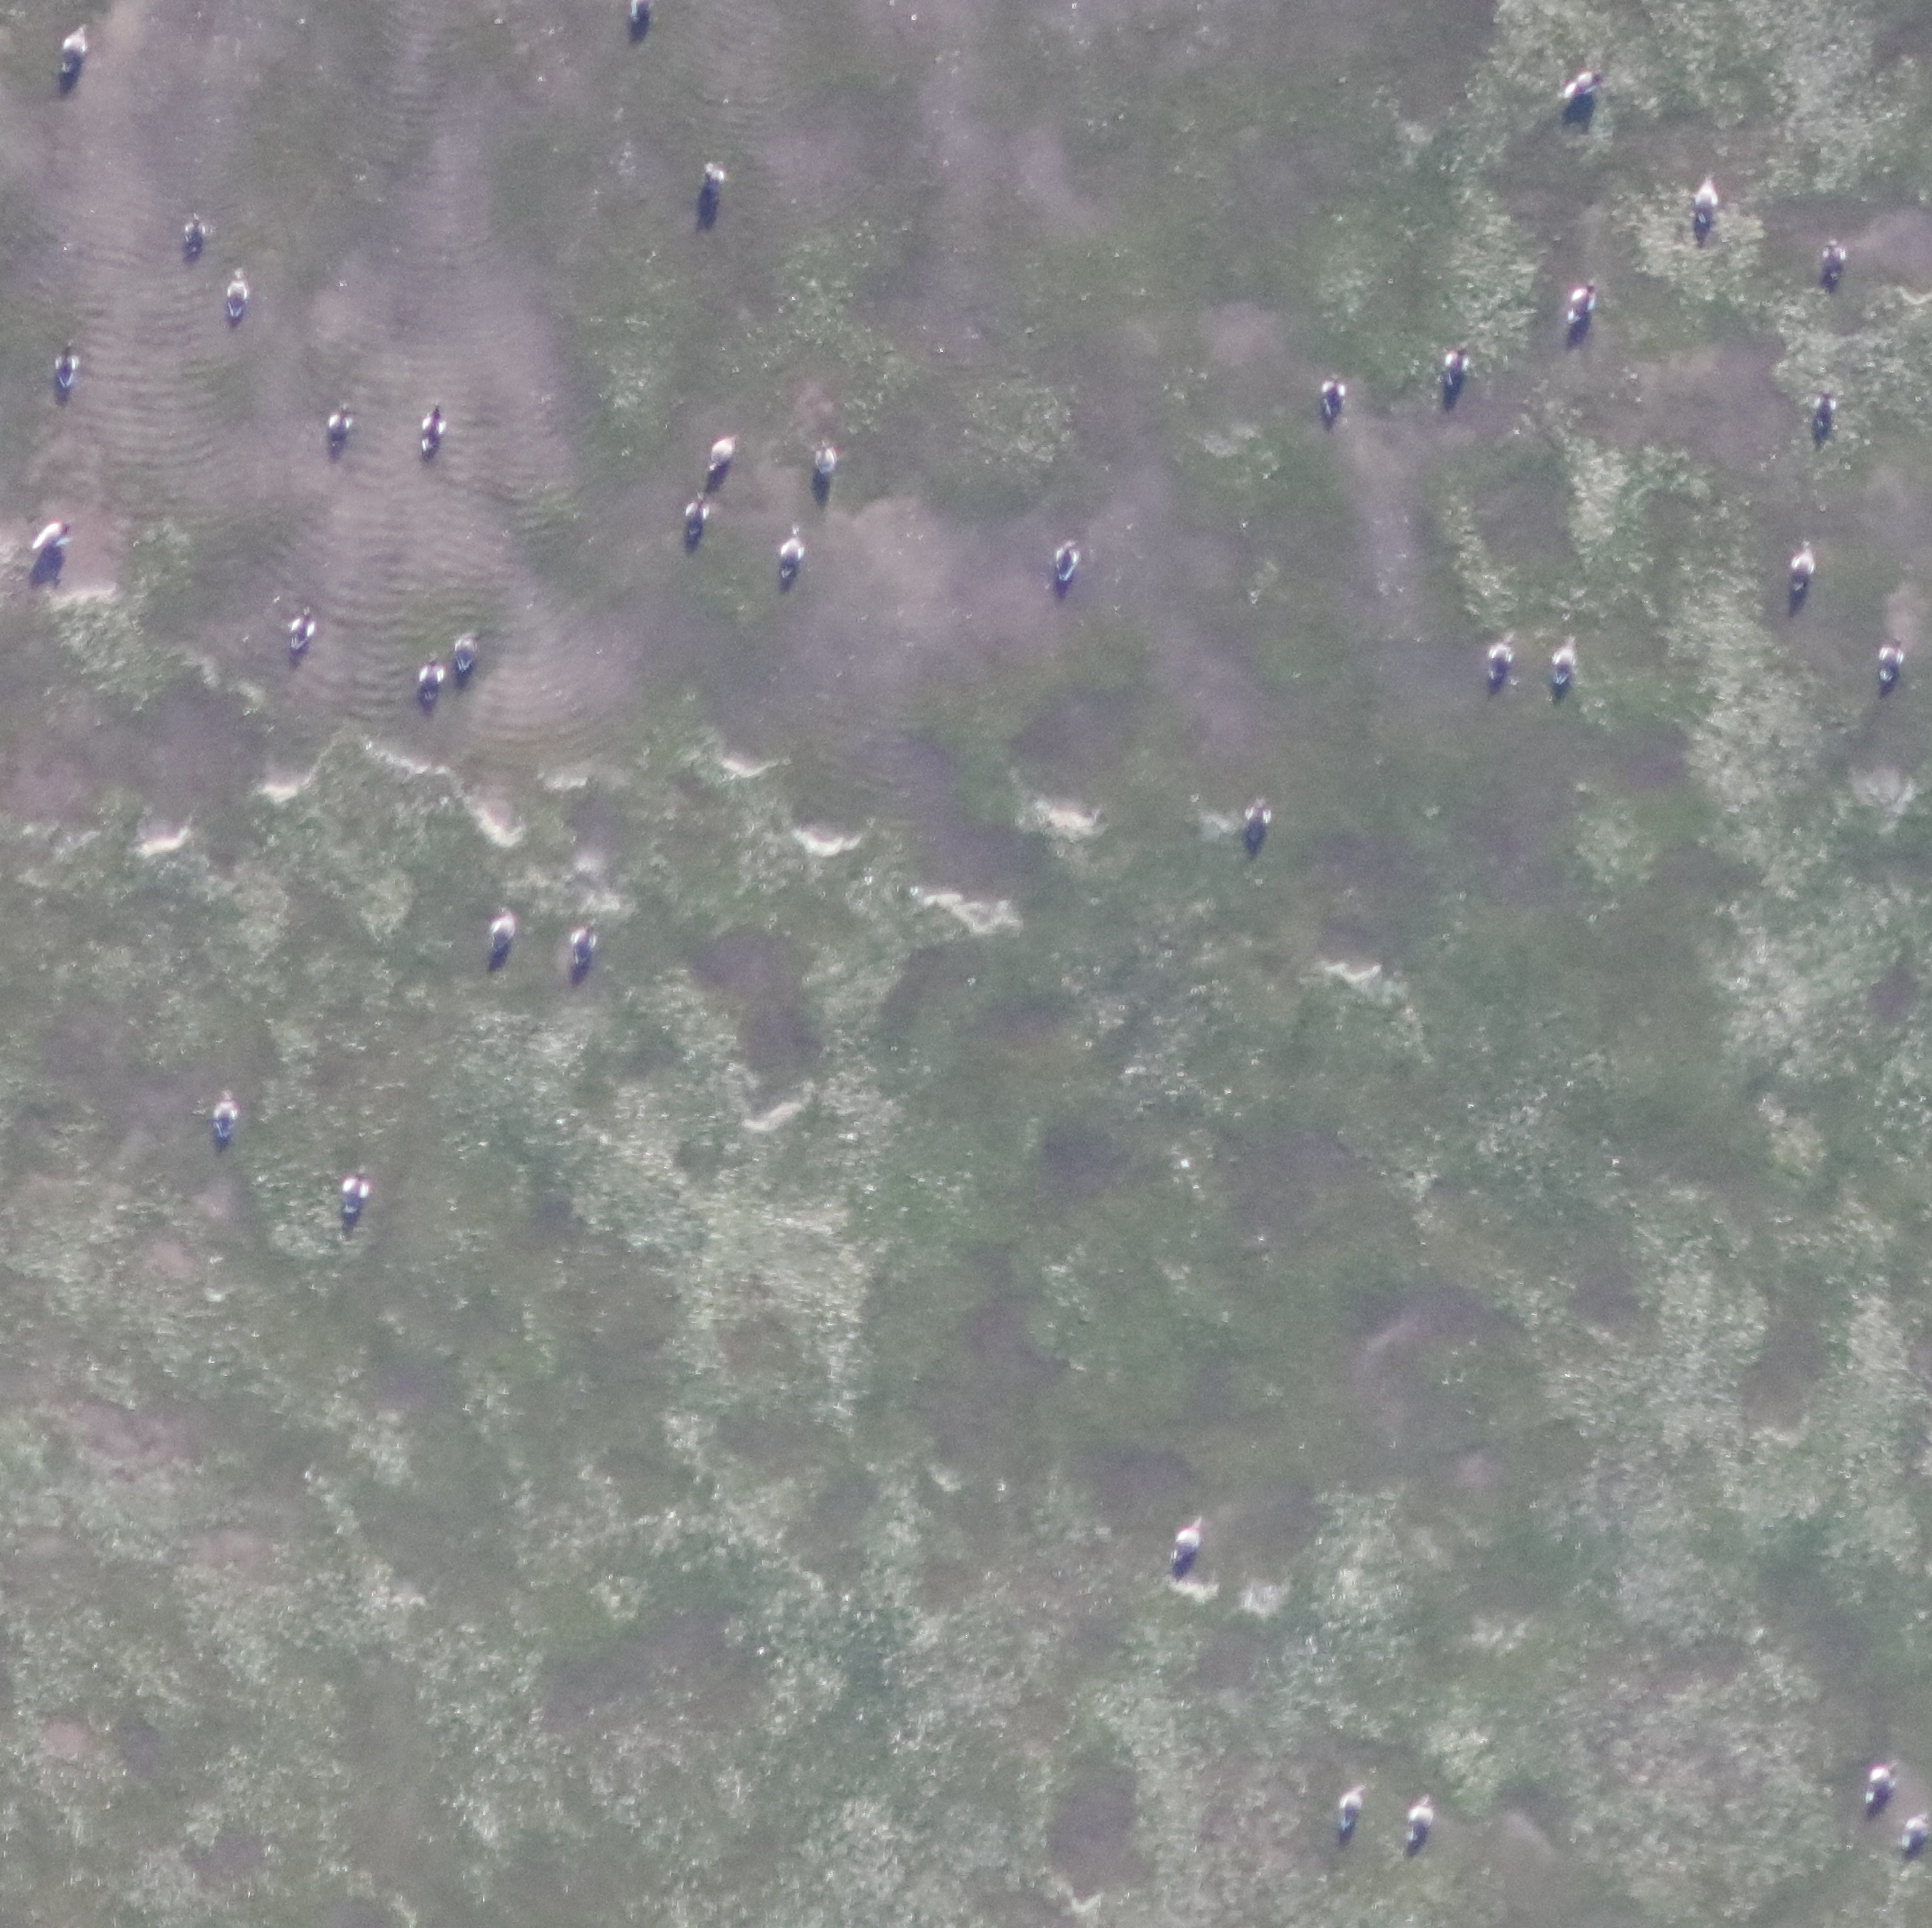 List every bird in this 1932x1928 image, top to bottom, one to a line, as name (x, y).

brant (642, 12)
brant (67, 58)
brant (1583, 80)
brant (713, 183)
brant (1706, 214)
brant (190, 220)
brant (1834, 253)
brant (237, 294)
brant (1582, 304)
brant (66, 368)
brant (1455, 368)
brant (1333, 399)
brant (1825, 412)
brant (340, 423)
brant (434, 437)
brant (726, 450)
brant (823, 461)
brant (698, 511)
brant (53, 540)
brant (785, 554)
brant (1063, 562)
brant (1804, 576)
brant (301, 630)
brant (472, 648)
brant (1492, 653)
brant (1892, 661)
brant (1571, 668)
brant (437, 684)
brant (1258, 812)
brant (583, 936)
brant (511, 940)
brant (230, 1115)
brant (349, 1194)
brant (1187, 1542)
brant (1878, 1787)
brant (1355, 1804)
brant (1420, 1827)
brant (1917, 1838)